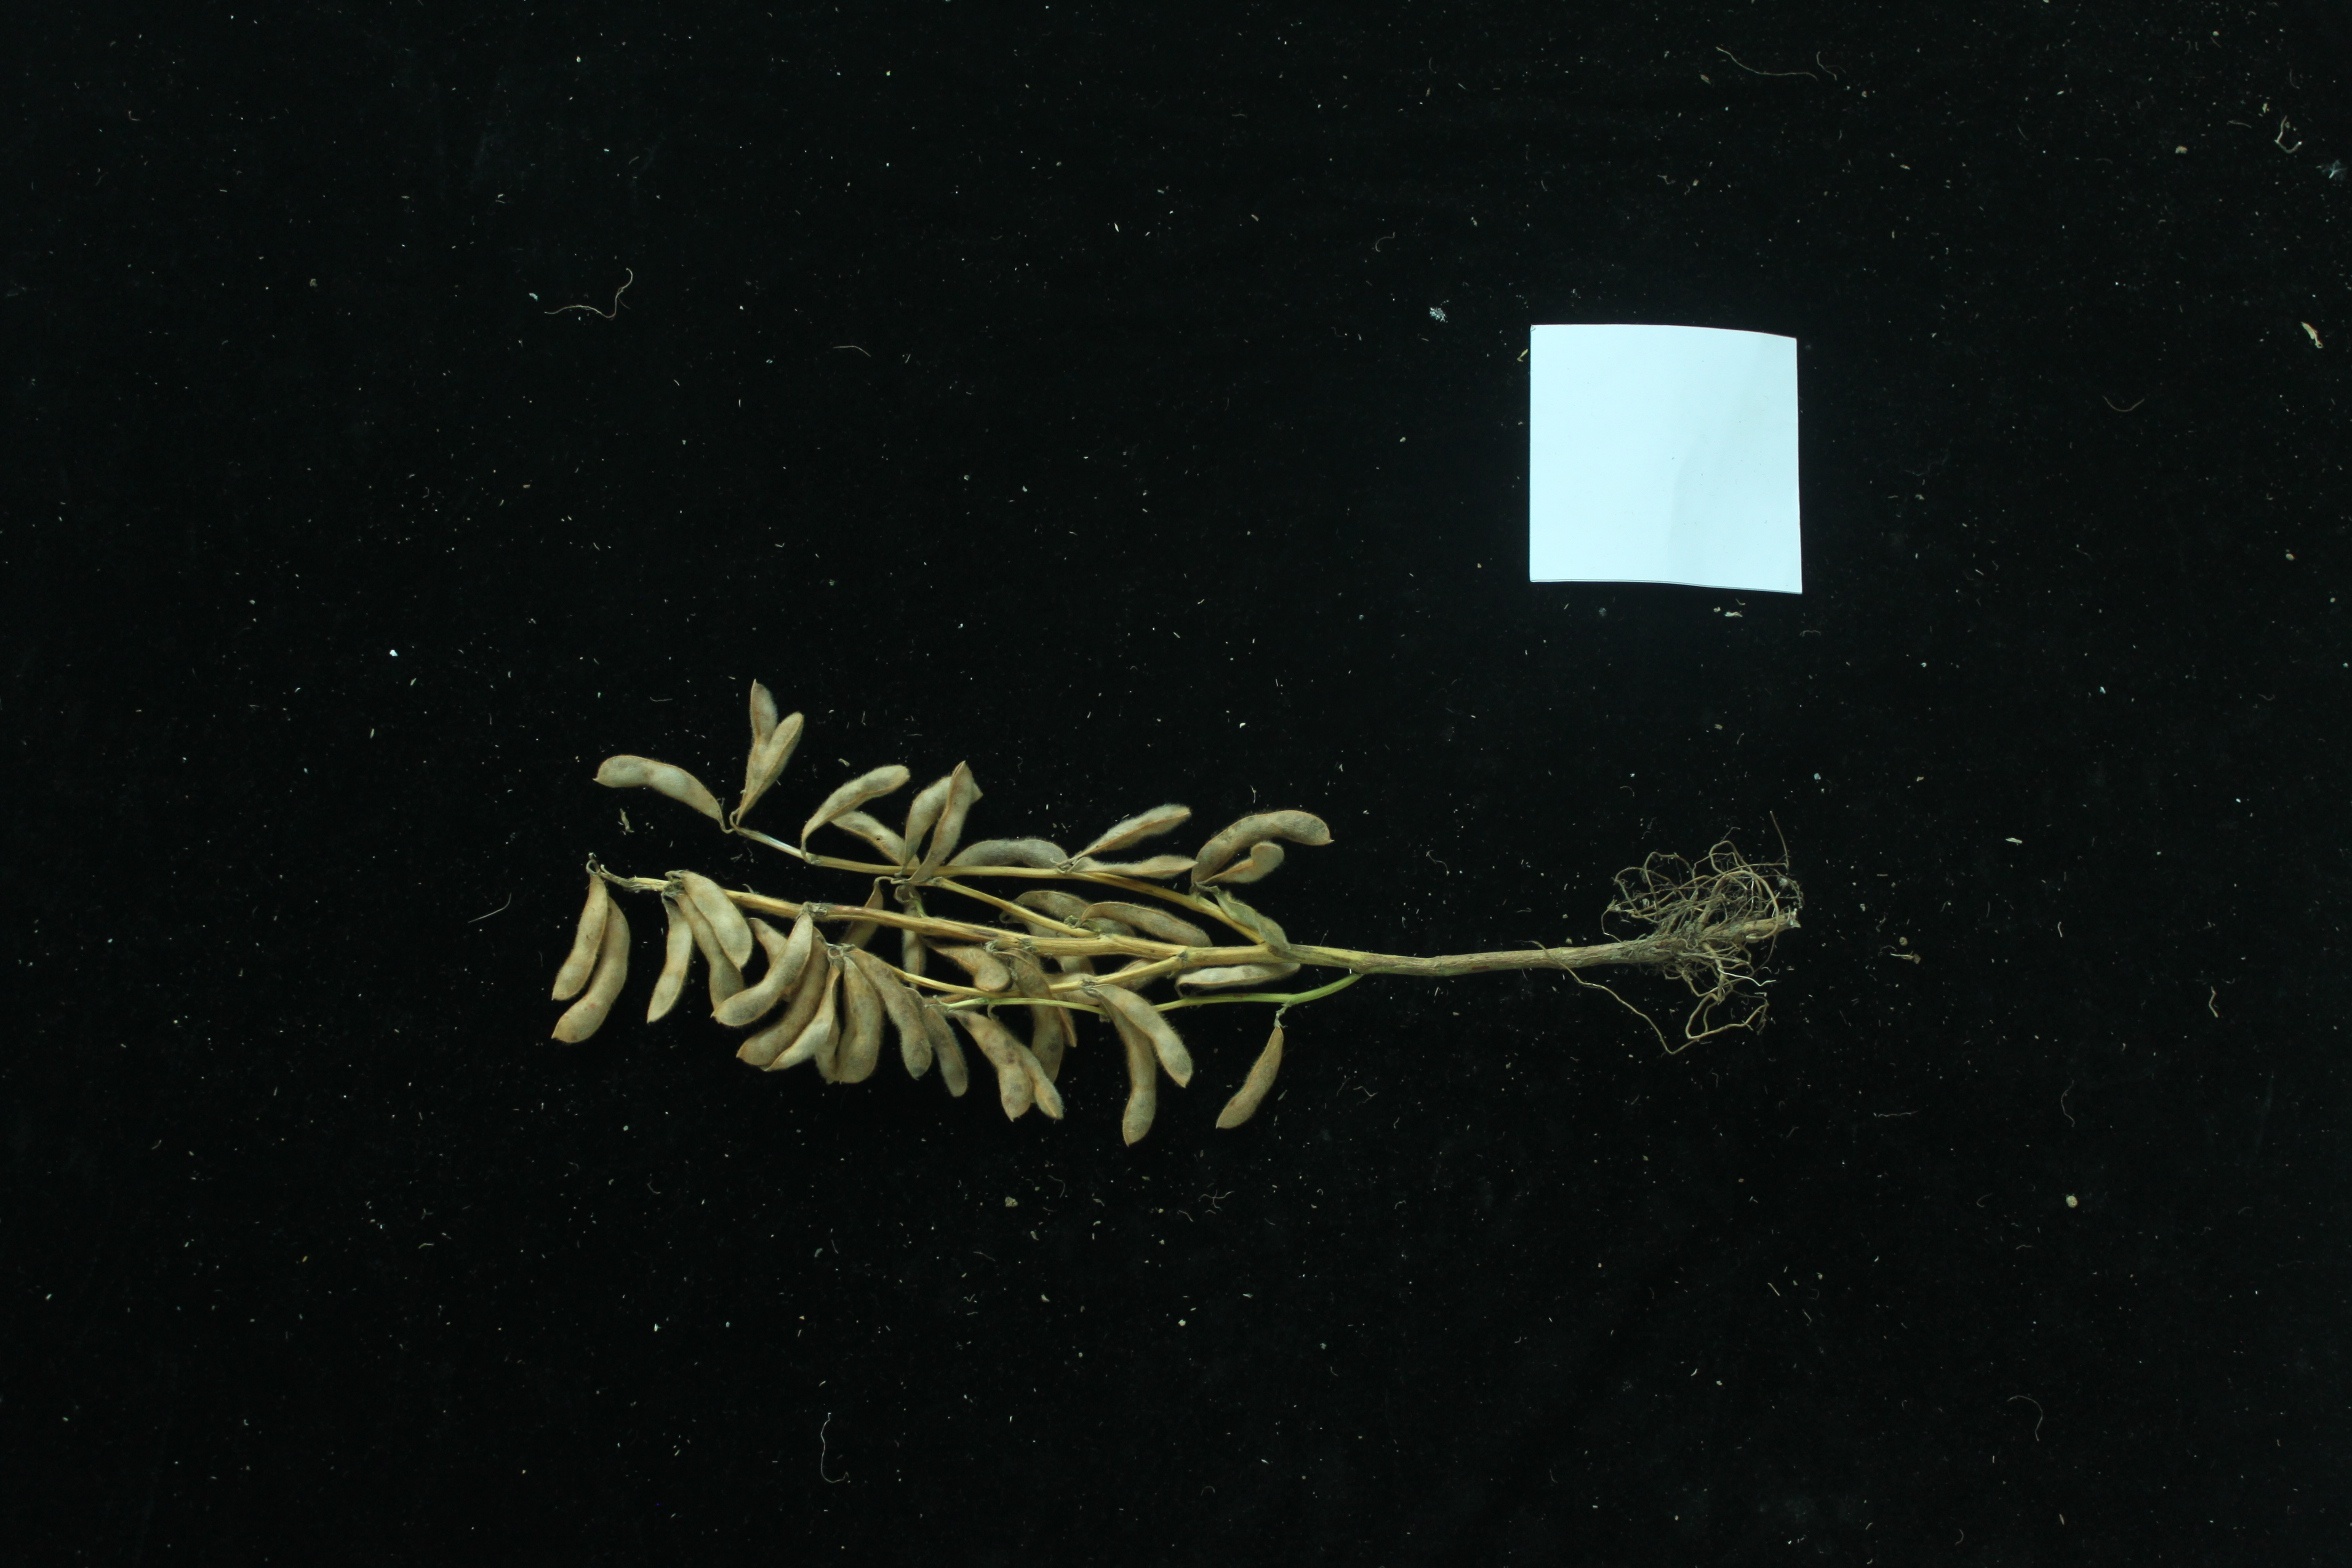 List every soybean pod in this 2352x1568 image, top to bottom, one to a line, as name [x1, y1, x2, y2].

soybean pod [741, 679, 775, 808]
soybean pod [741, 711, 803, 815]
soybean pod [594, 755, 722, 821]
soybean pod [910, 761, 974, 883]
soybean pod [800, 764, 910, 853]
soybean pod [903, 777, 950, 866]
soybean pod [1073, 805, 1192, 859]
soybean pod [1191, 812, 1334, 893]
soybean pod [831, 813, 902, 865]
soybean pod [949, 840, 1070, 869]
soybean pod [1215, 843, 1283, 882]
soybean pod [1085, 856, 1199, 880]
soybean pod [672, 872, 752, 970]
soybean pod [552, 877, 607, 1001]
soybean pod [841, 886, 882, 948]
soybean pod [903, 888, 928, 976]
soybean pod [1012, 890, 1136, 937]
soybean pod [664, 891, 746, 1011]
soybean pod [1213, 891, 1306, 964]
soybean pod [553, 899, 631, 1044]
soybean pod [1080, 902, 1214, 947]
soybean pod [647, 903, 693, 1023]
soybean pod [710, 913, 814, 1027]
soybean pod [748, 919, 838, 1084]
soybean pod [735, 931, 826, 1067]
soybean pod [844, 944, 931, 1080]
soybean pod [932, 947, 1011, 993]
soybean pod [1009, 947, 1063, 1084]
soybean pod [836, 958, 883, 1083]
soybean pod [764, 963, 839, 1072]
soybean pod [1175, 964, 1300, 991]
soybean pod [1083, 983, 1192, 1087]
soybean pod [909, 990, 967, 1097]
soybean pod [950, 1012, 1032, 1122]
soybean pod [1112, 1015, 1157, 1147]
soybean pod [1214, 1027, 1283, 1128]
soybean pod [1016, 1040, 1063, 1120]